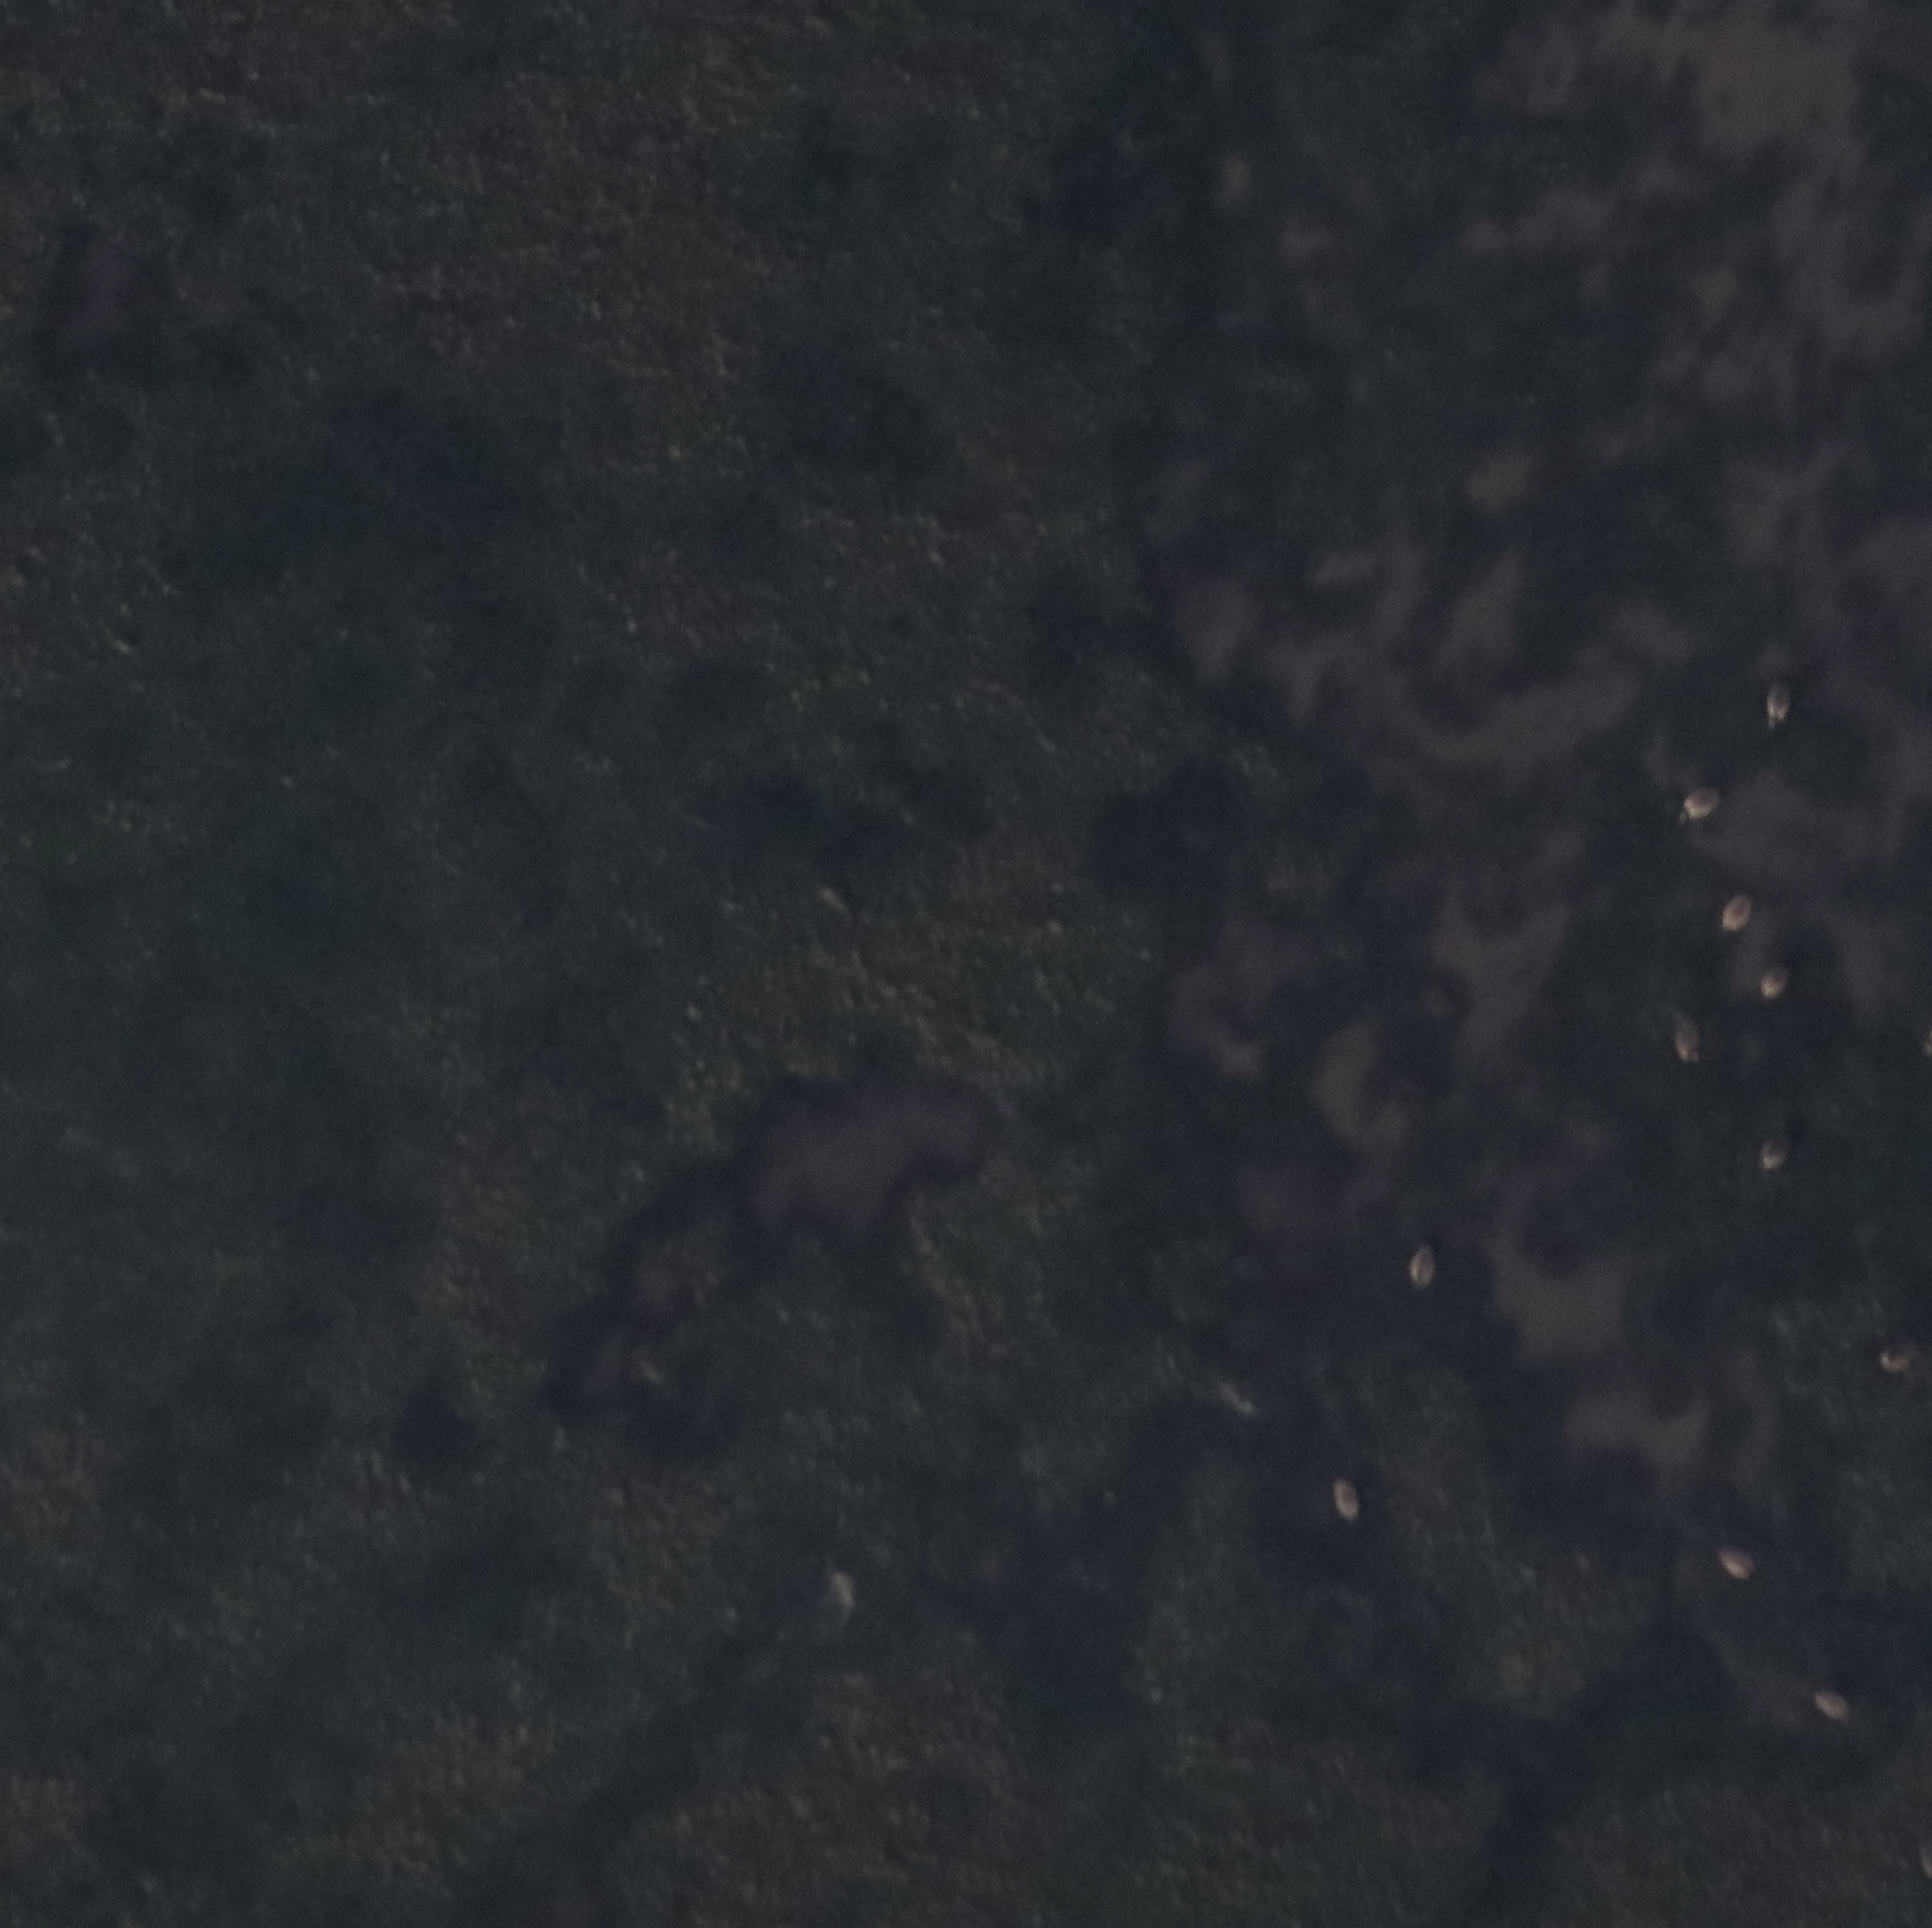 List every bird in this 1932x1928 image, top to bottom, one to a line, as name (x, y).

Canada goose (1774, 706)
Canada goose (1700, 803)
Canada goose (1737, 913)
Canada goose (1783, 986)
Canada goose (1689, 1042)
Canada goose (1775, 1155)
Canada goose (1425, 1272)
Canada goose (1899, 1355)
Canada goose (1349, 1498)
Canada goose (1741, 1566)
Canada goose (1831, 1699)